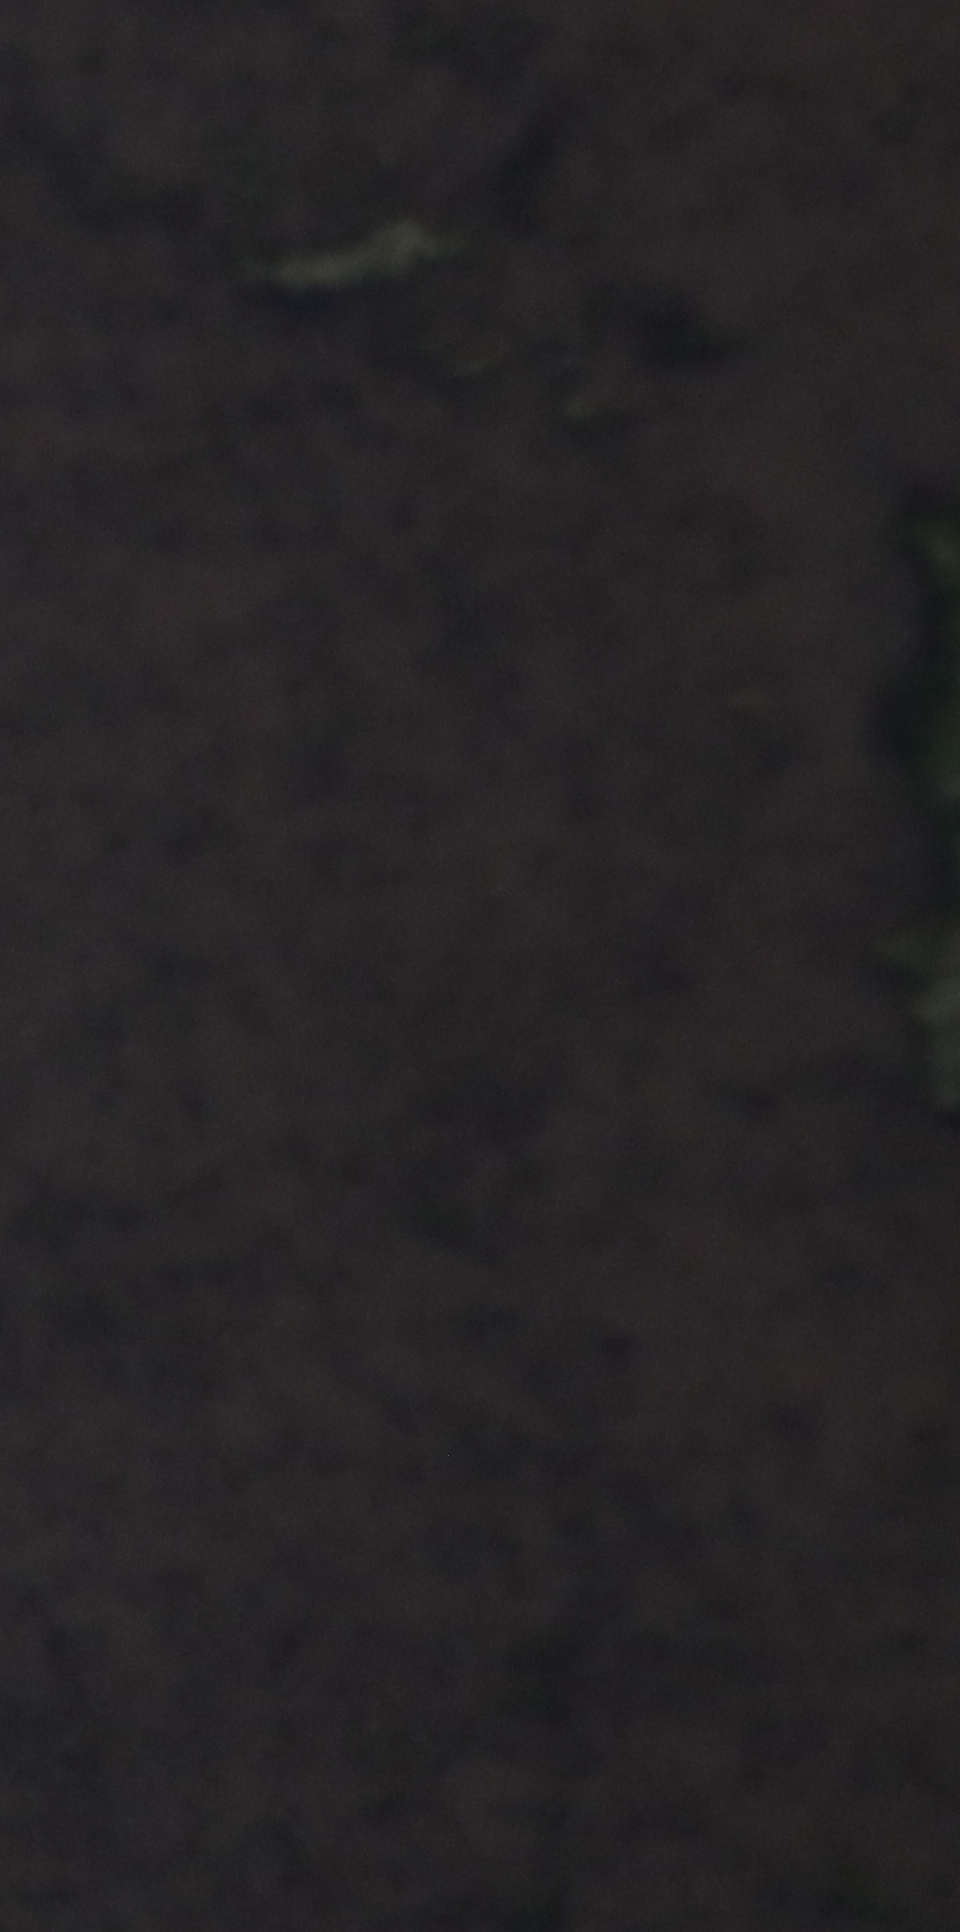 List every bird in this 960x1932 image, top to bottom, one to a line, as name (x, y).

None